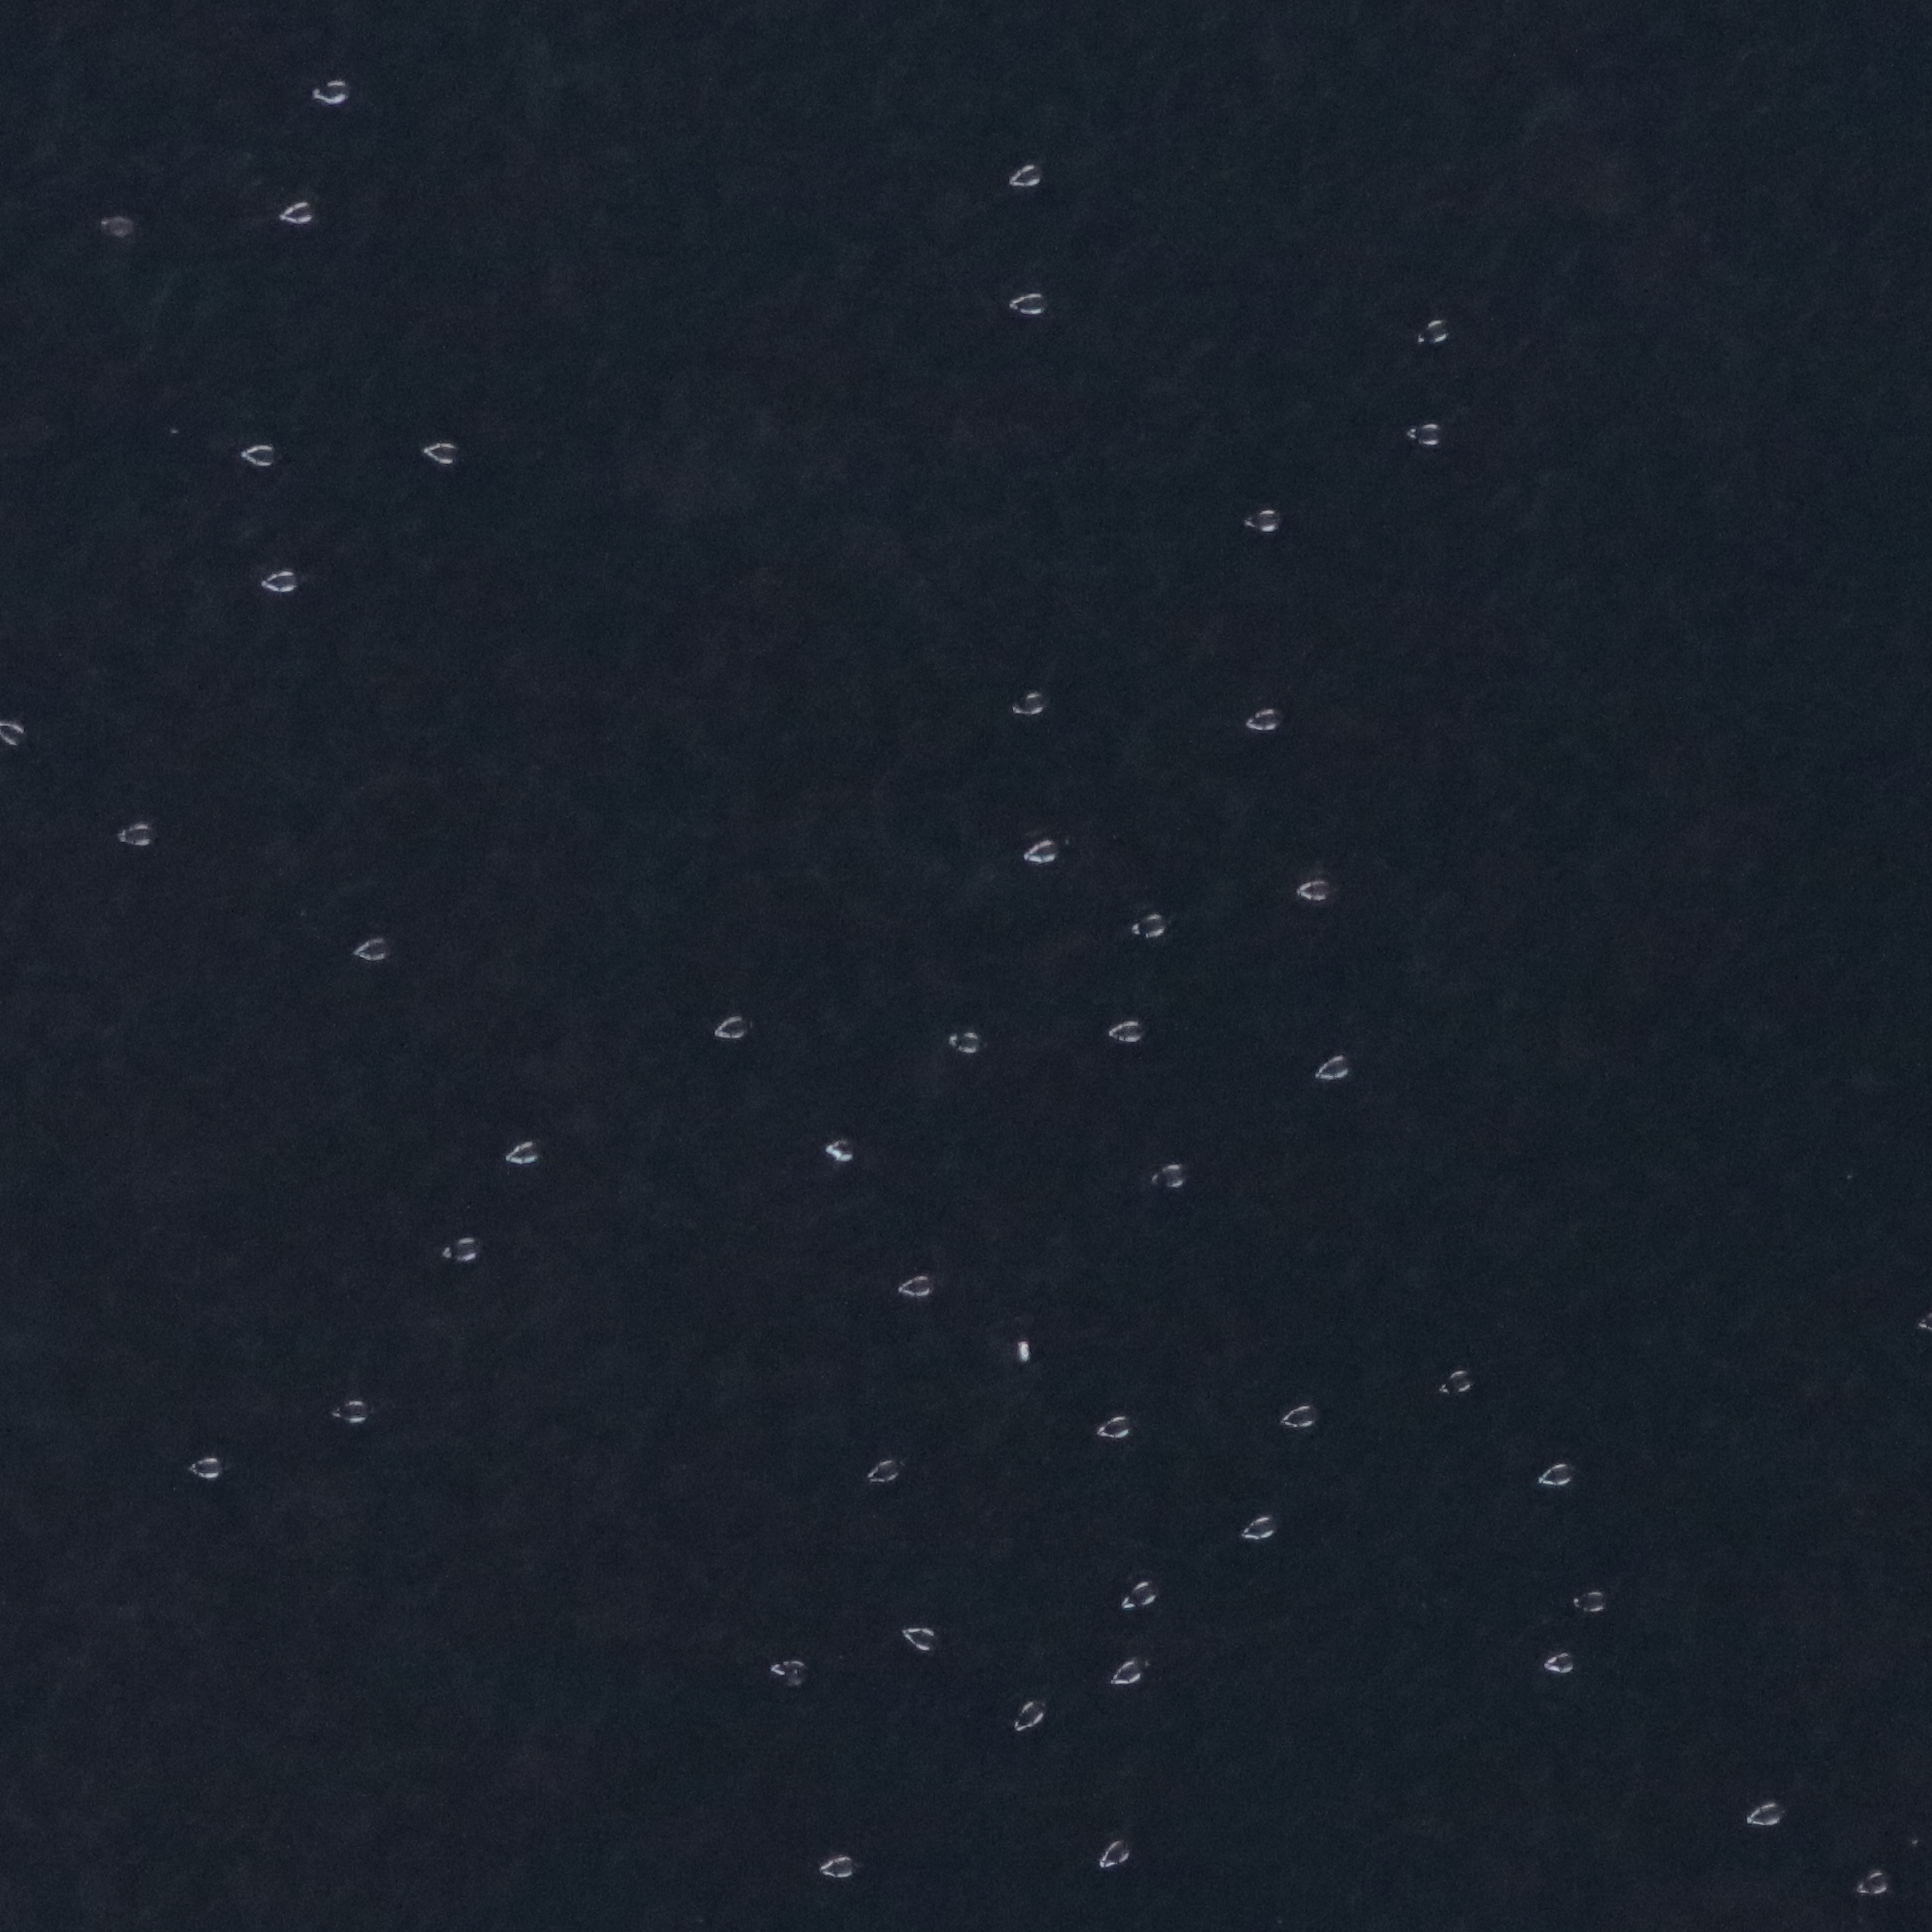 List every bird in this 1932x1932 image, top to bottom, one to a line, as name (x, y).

brant (334, 91)
brant (1027, 177)
brant (302, 211)
brant (121, 225)
brant (1032, 303)
brant (1434, 332)
brant (1427, 434)
brant (445, 453)
brant (264, 456)
brant (1265, 520)
brant (283, 580)
brant (1032, 703)
brant (1265, 718)
brant (11, 733)
brant (139, 834)
brant (1045, 850)
brant (1319, 888)
brant (1152, 925)
brant (377, 948)
brant (736, 1028)
brant (1129, 1031)
brant (969, 1042)
brant (1336, 1068)
brant (846, 1151)
brant (527, 1154)
brant (1170, 1176)
brant (465, 1250)
brant (919, 1286)
brant (1030, 1352)
brant (1456, 1383)
brant (355, 1411)
brant (1302, 1418)
brant (1117, 1426)
brant (210, 1468)
brant (889, 1470)
brant (1560, 1475)
brant (1261, 1527)
brant (1141, 1594)
brant (1592, 1602)
brant (924, 1639)
brant (1562, 1662)
brant (1129, 1670)
brant (792, 1672)
brant (1032, 1715)
brant (1767, 1814)
brant (1117, 1852)
brant (842, 1867)
brant (1875, 1884)